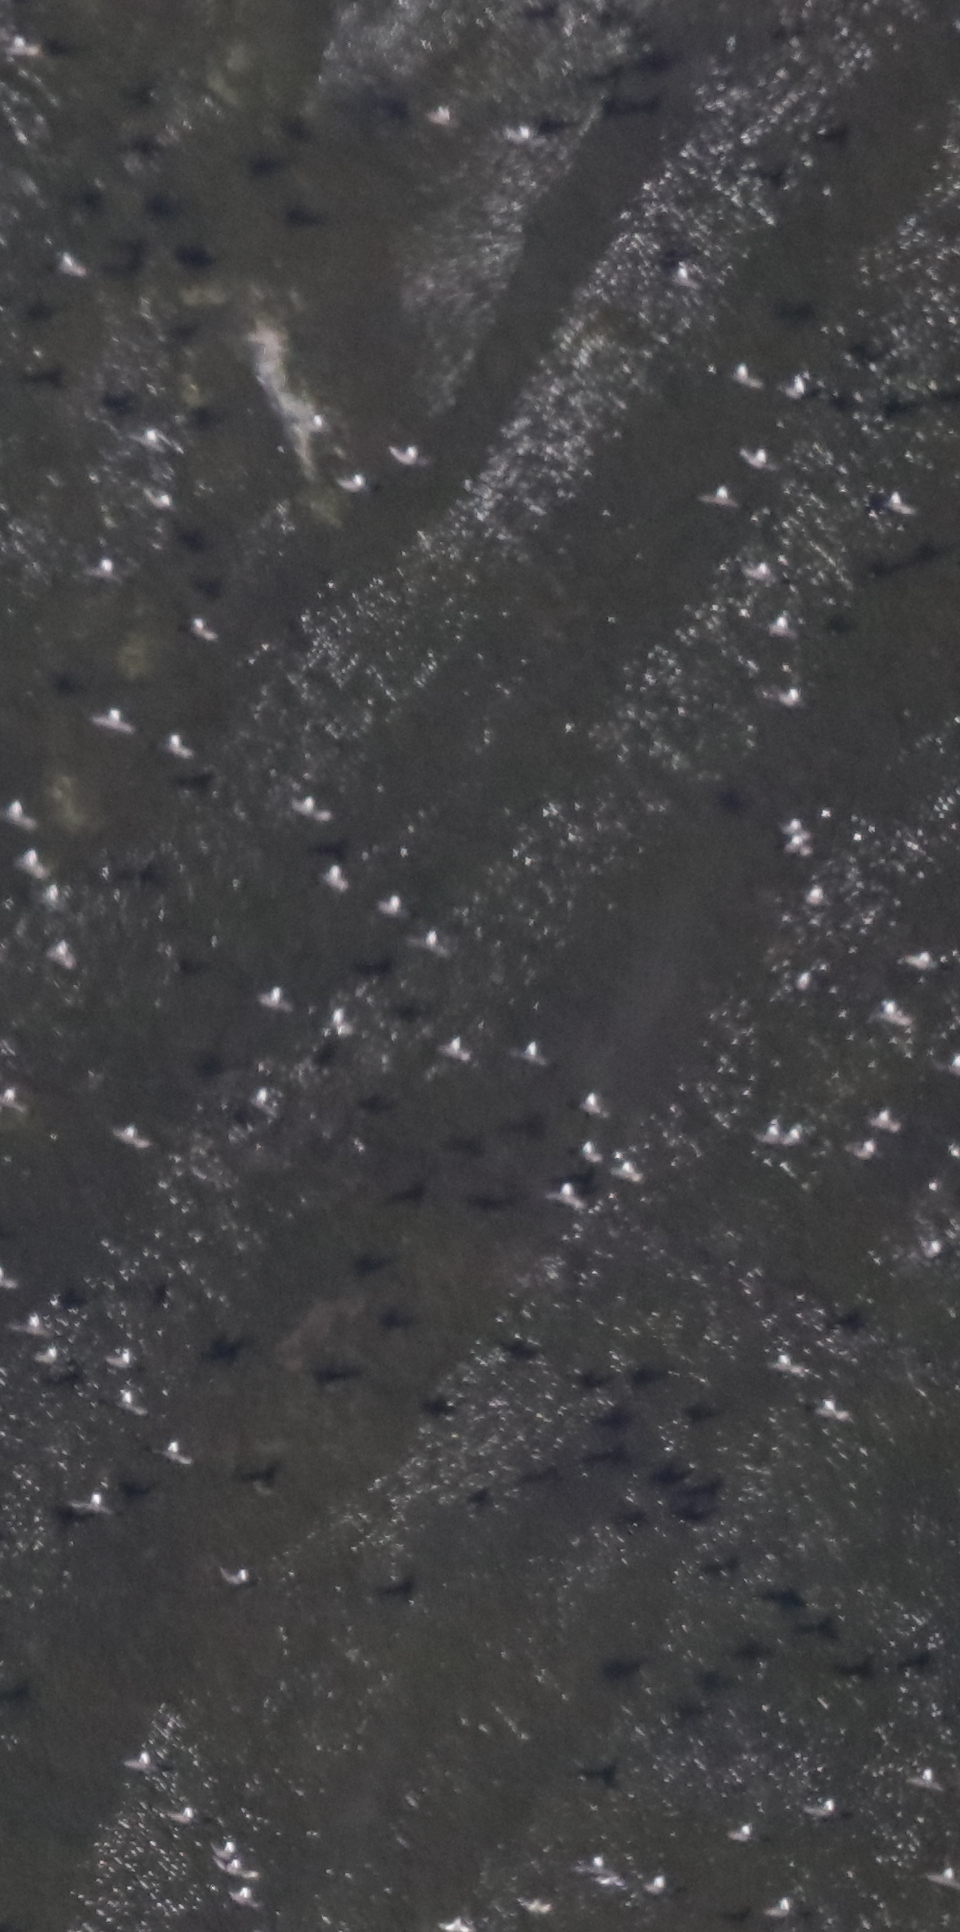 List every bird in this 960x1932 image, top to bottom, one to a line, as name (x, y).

brant (33, 40)
brant (435, 123)
brant (524, 146)
brant (72, 265)
brant (677, 277)
brant (745, 379)
brant (800, 387)
brant (322, 424)
brant (157, 443)
brant (762, 460)
brant (416, 461)
brant (356, 486)
brant (721, 495)
brant (157, 504)
brant (896, 507)
brant (108, 567)
brant (760, 571)
brant (779, 627)
brant (207, 632)
brant (793, 696)
brant (114, 717)
brant (178, 742)
brant (318, 811)
brant (24, 817)
brant (796, 829)
brant (795, 855)
brant (38, 867)
brant (341, 890)
brant (818, 894)
brant (57, 903)
brant (393, 913)
brant (437, 949)
brant (61, 952)
brant (928, 961)
brant (804, 982)
brant (279, 997)
brant (892, 1012)
brant (341, 1030)
brant (462, 1045)
brant (529, 1055)
brant (11, 1097)
brant (270, 1105)
brant (595, 1106)
brant (881, 1116)
brant (763, 1131)
brant (792, 1139)
brant (137, 1141)
brant (860, 1150)
brant (599, 1152)
brant (627, 1176)
brant (557, 1198)
brant (944, 1249)
brant (32, 1323)
brant (122, 1355)
brant (51, 1357)
brant (784, 1359)
brant (835, 1404)
brant (133, 1406)
brant (174, 1453)
brant (91, 1504)
brant (236, 1579)
brant (140, 1765)
brant (929, 1787)
brant (826, 1808)
brant (183, 1821)
brant (749, 1832)
brant (217, 1854)
brant (596, 1860)
brant (238, 1866)
other bird (610, 1882)
brant (664, 1884)
brant (946, 1888)
brant (242, 1897)
other bird (532, 1906)
brant (785, 1911)
other bird (454, 1923)